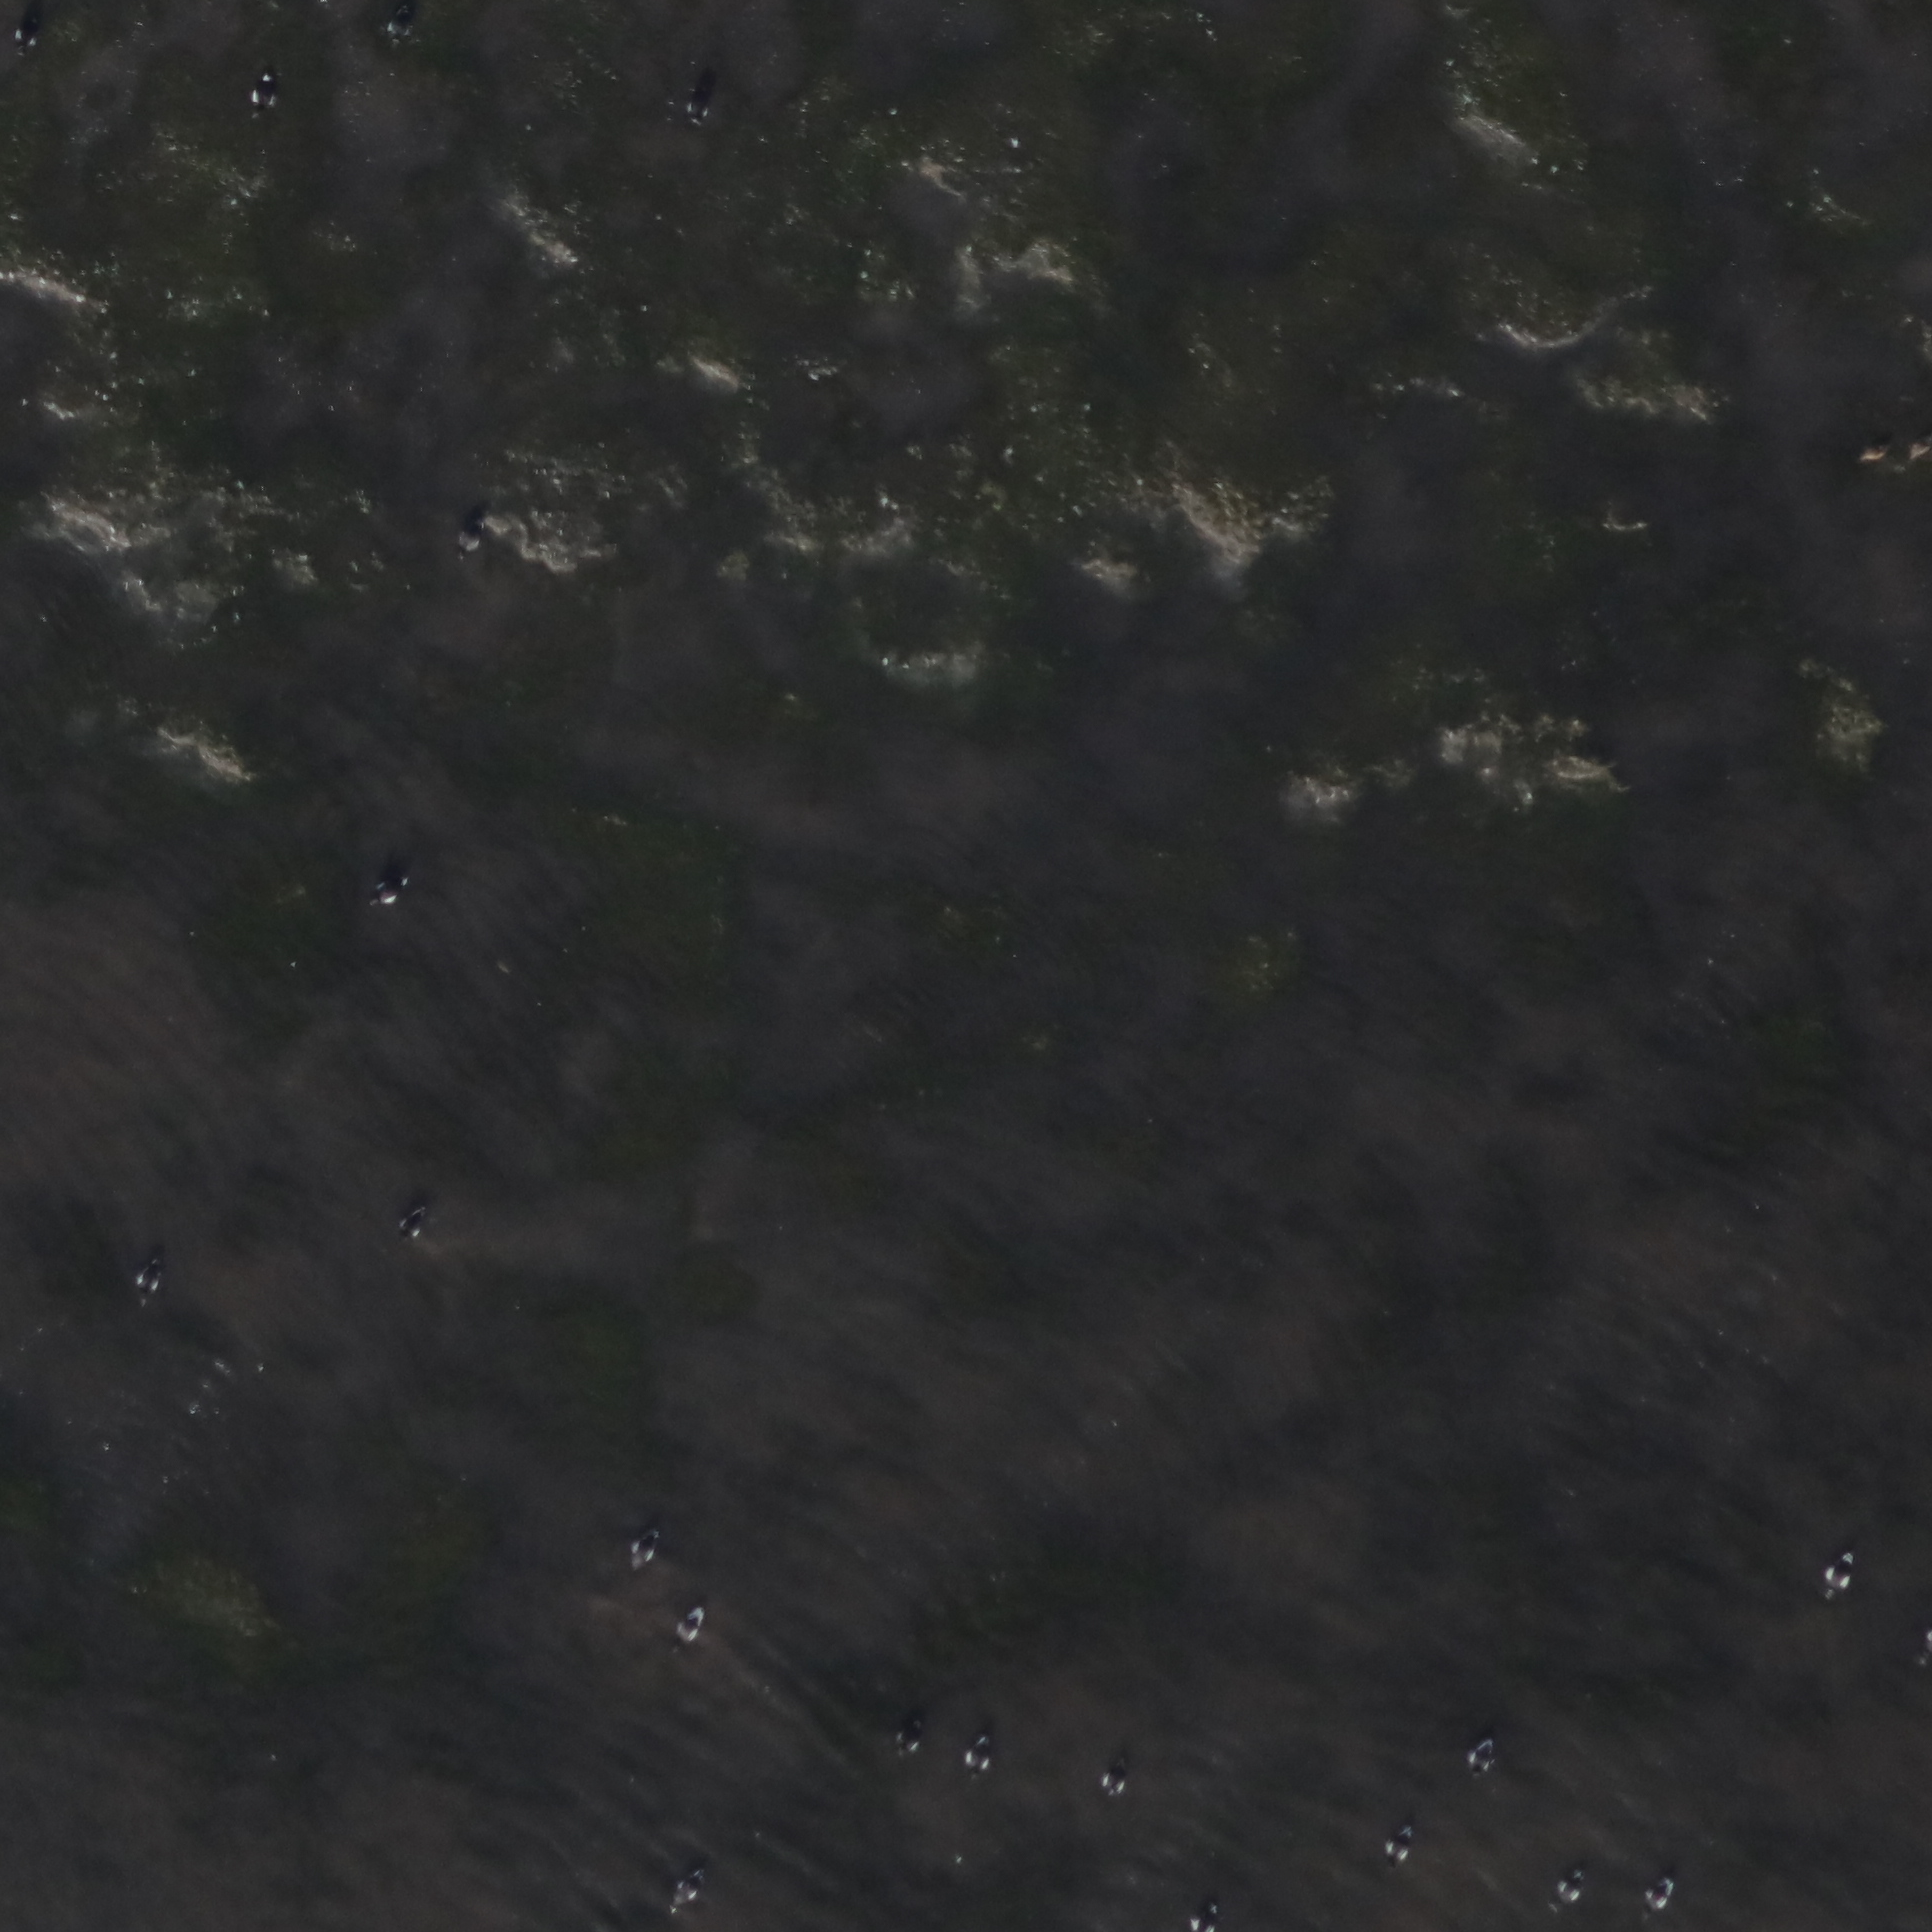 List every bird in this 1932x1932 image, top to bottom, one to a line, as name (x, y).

brant (405, 27)
brant (28, 38)
brant (264, 94)
brant (694, 110)
other bird (1923, 447)
other bird (1877, 449)
brant (467, 534)
brant (386, 889)
brant (408, 1226)
brant (150, 1281)
brant (644, 1550)
brant (1838, 1575)
brant (688, 1629)
brant (907, 1742)
brant (980, 1753)
brant (1485, 1759)
brant (1116, 1783)
brant (1399, 1848)
brant (686, 1887)
brant (1564, 1893)
brant (1658, 1893)
brant (1212, 1921)